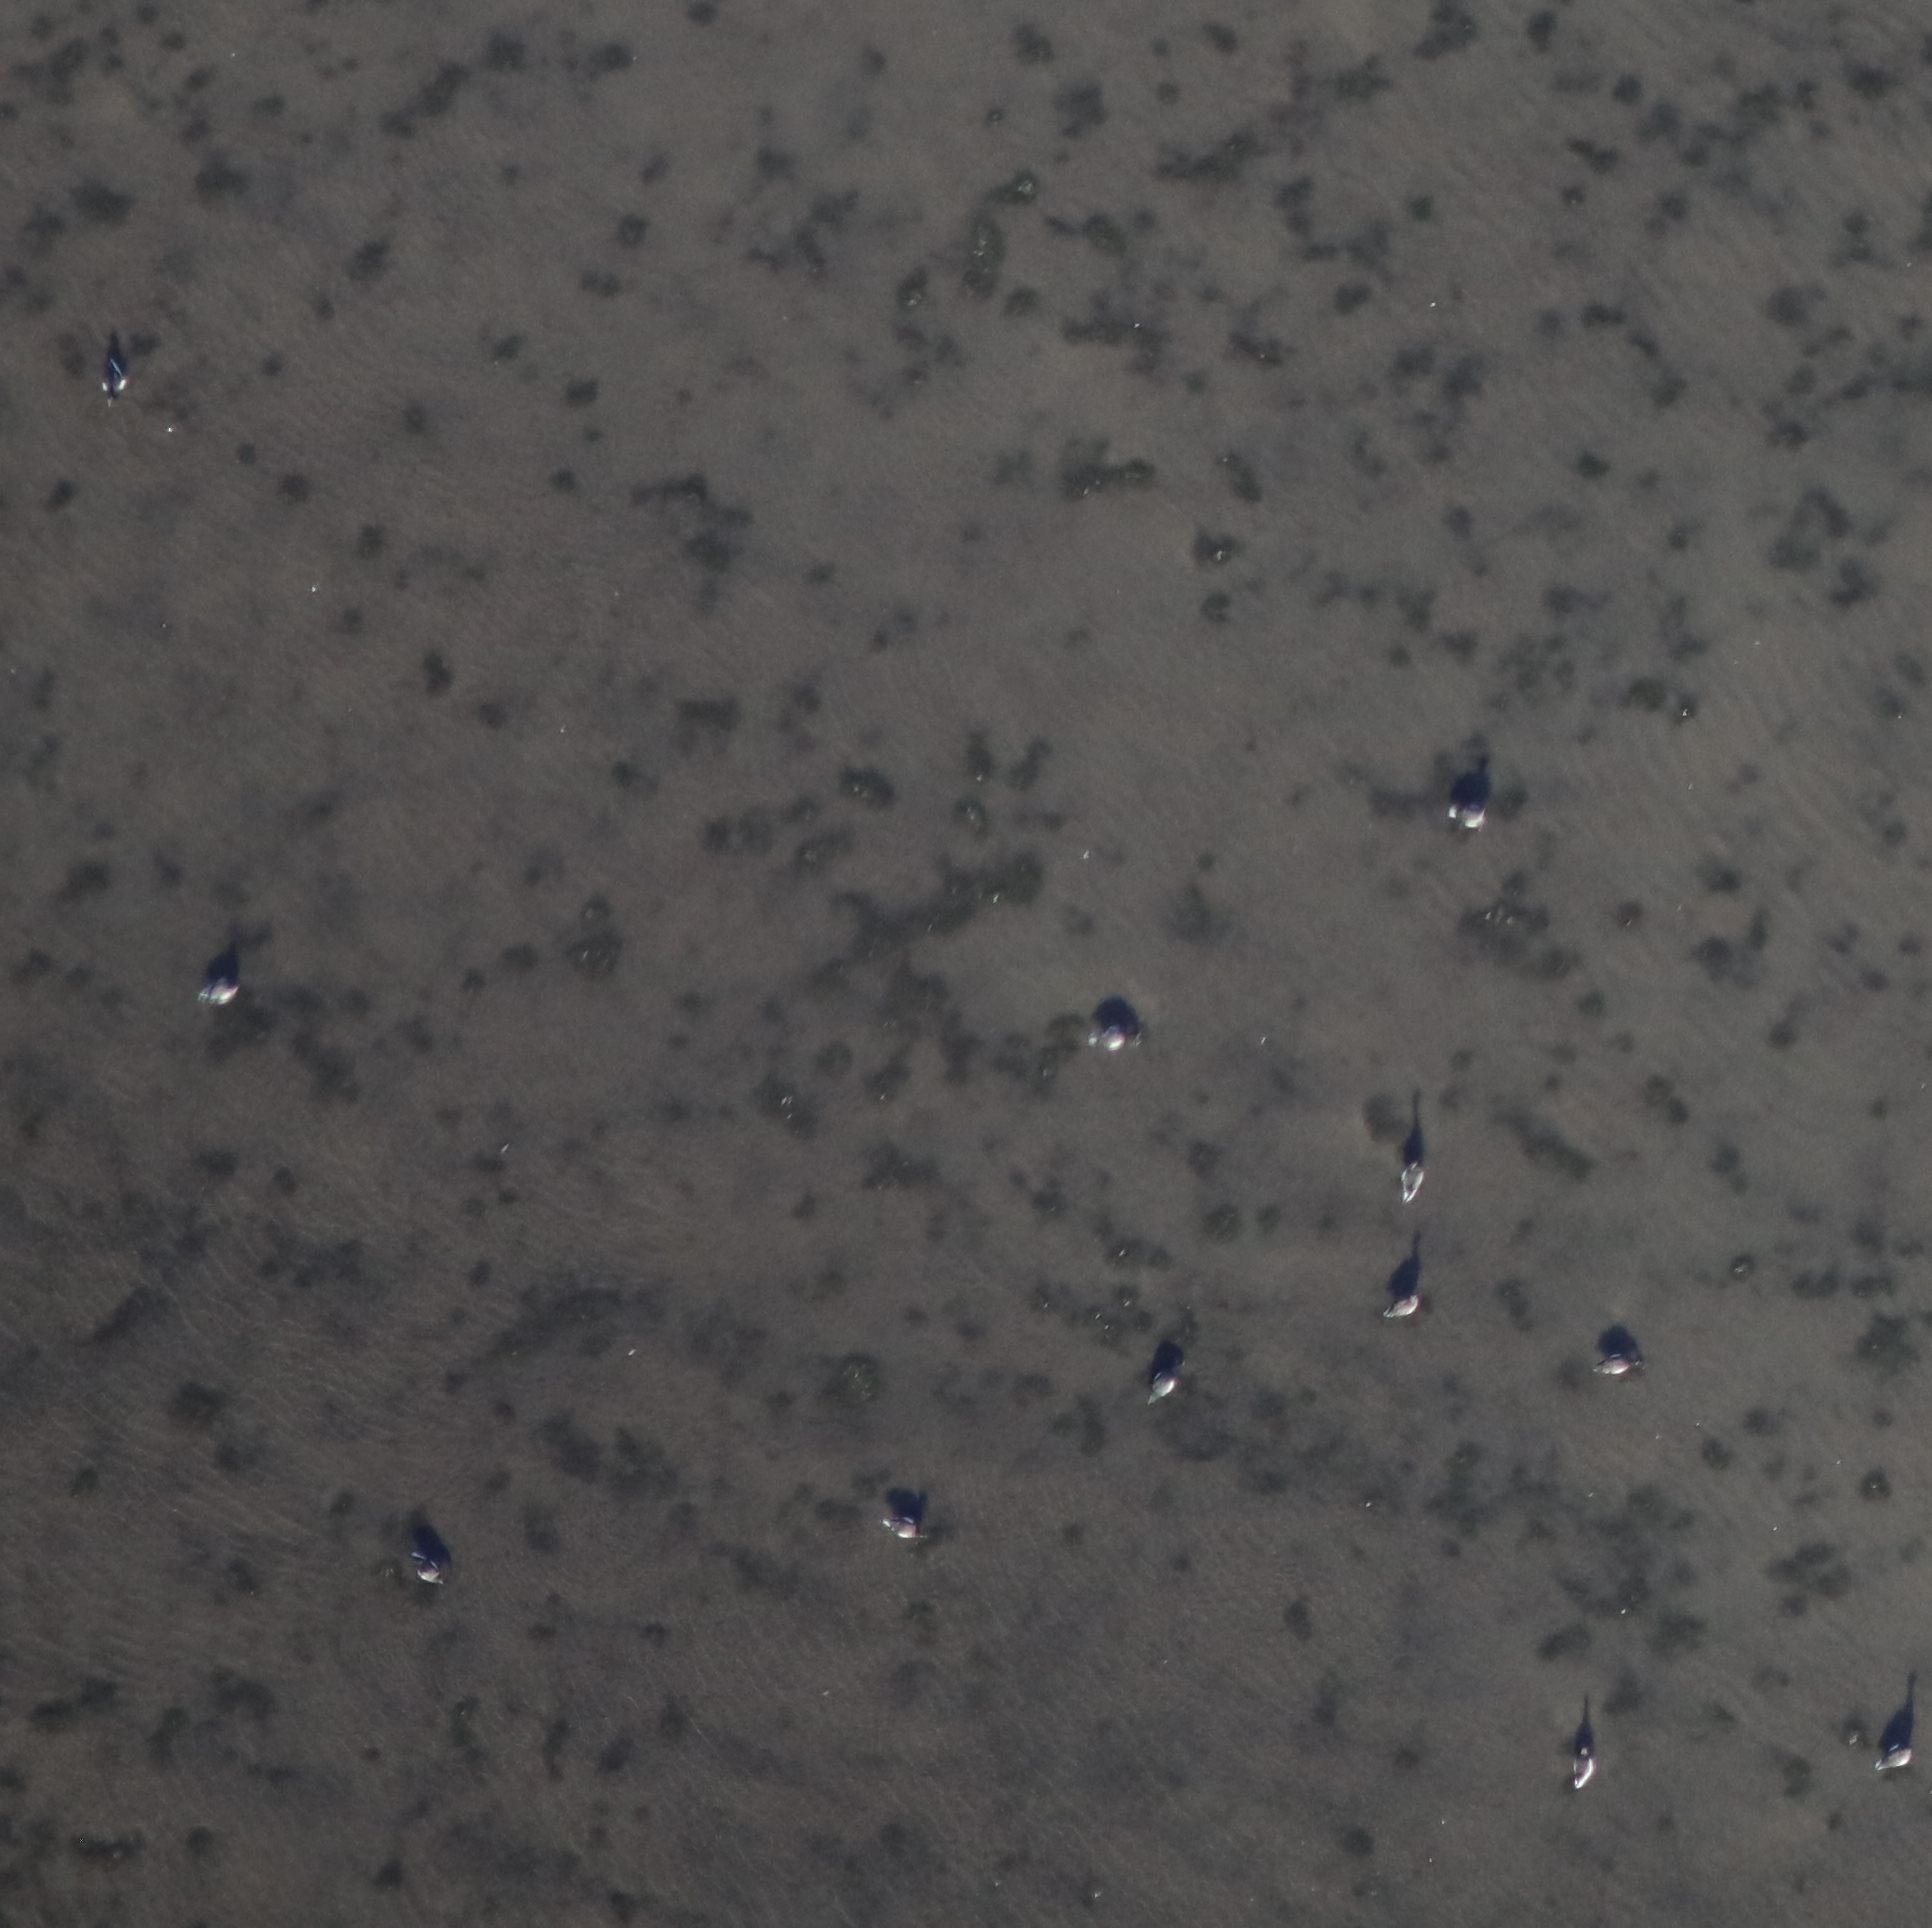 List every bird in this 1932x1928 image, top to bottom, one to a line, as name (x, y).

brant (112, 376)
brant (1469, 813)
brant (222, 990)
brant (1108, 1035)
brant (1411, 1177)
brant (1403, 1303)
brant (1616, 1362)
brant (1162, 1384)
brant (904, 1525)
brant (425, 1567)
brant (1897, 1756)
brant (1582, 1765)